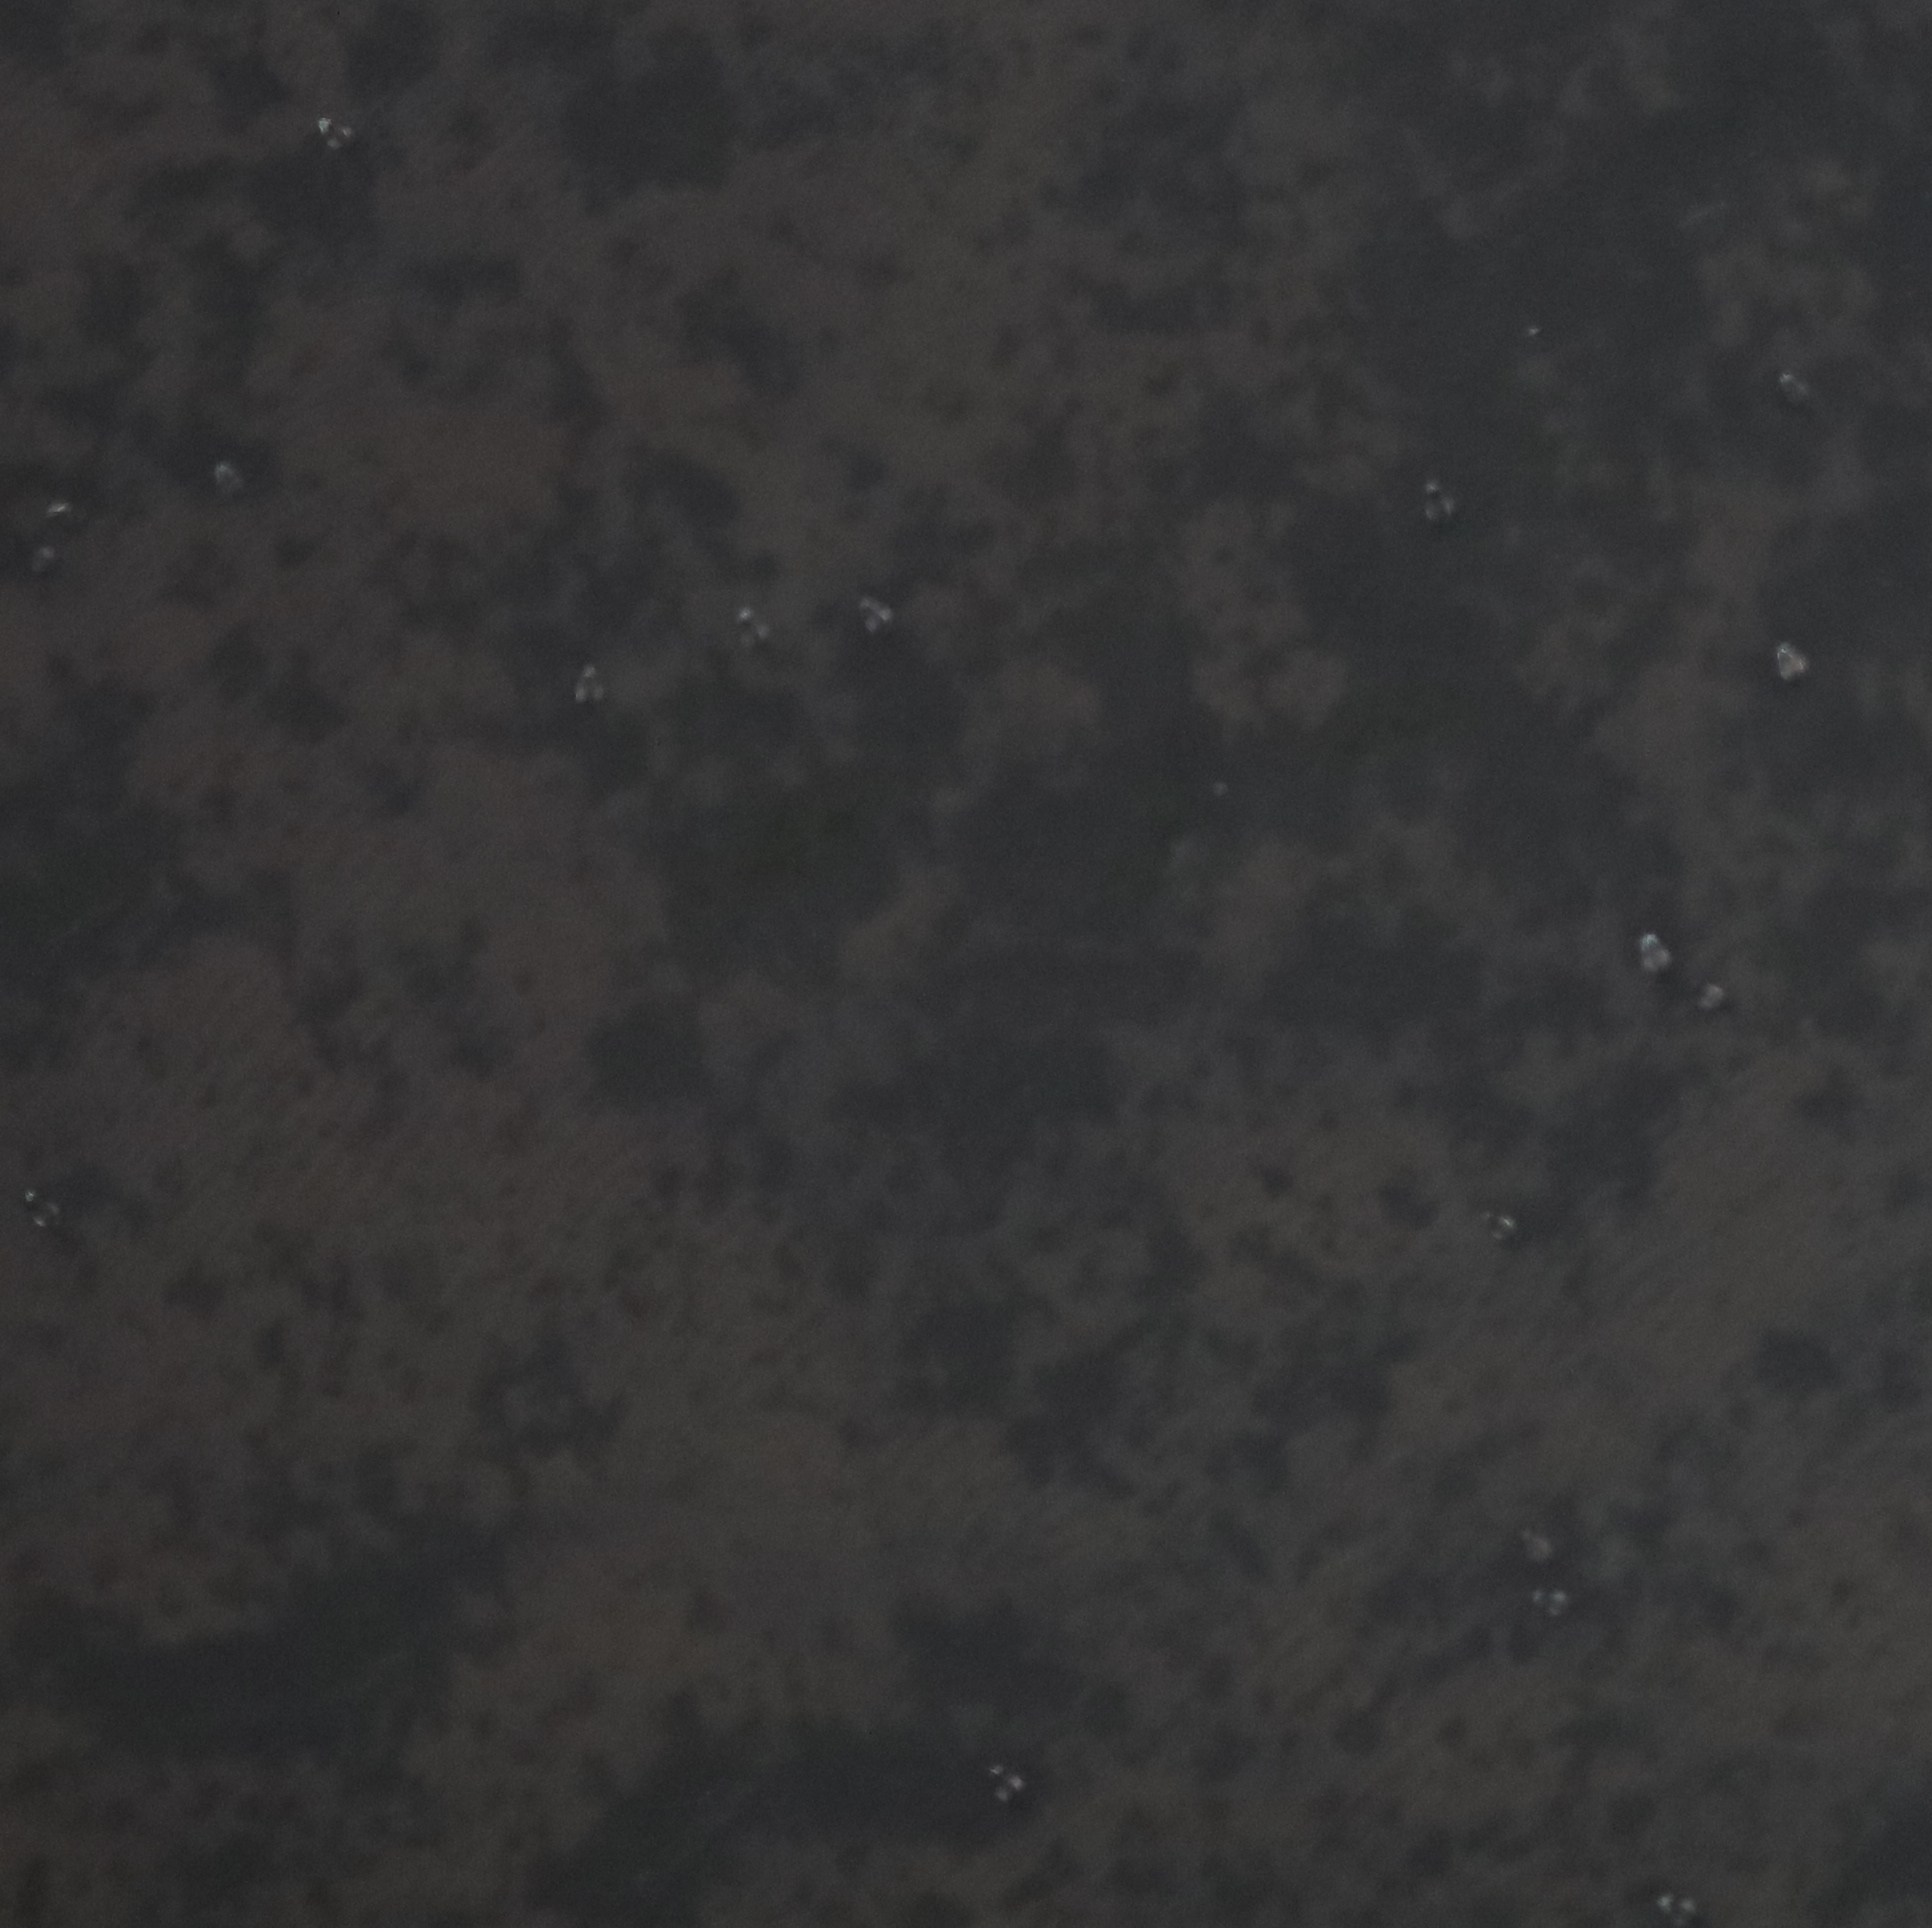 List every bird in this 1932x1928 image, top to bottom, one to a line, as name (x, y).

brant (344, 129)
brant (1794, 397)
brant (234, 476)
brant (1432, 501)
brant (41, 560)
brant (874, 615)
brant (748, 621)
brant (1789, 658)
brant (592, 688)
brant (1656, 961)
brant (1717, 992)
brant (42, 1215)
brant (1496, 1221)
brant (1541, 1544)
brant (1550, 1597)
brant (1003, 1786)
brant (1674, 1913)